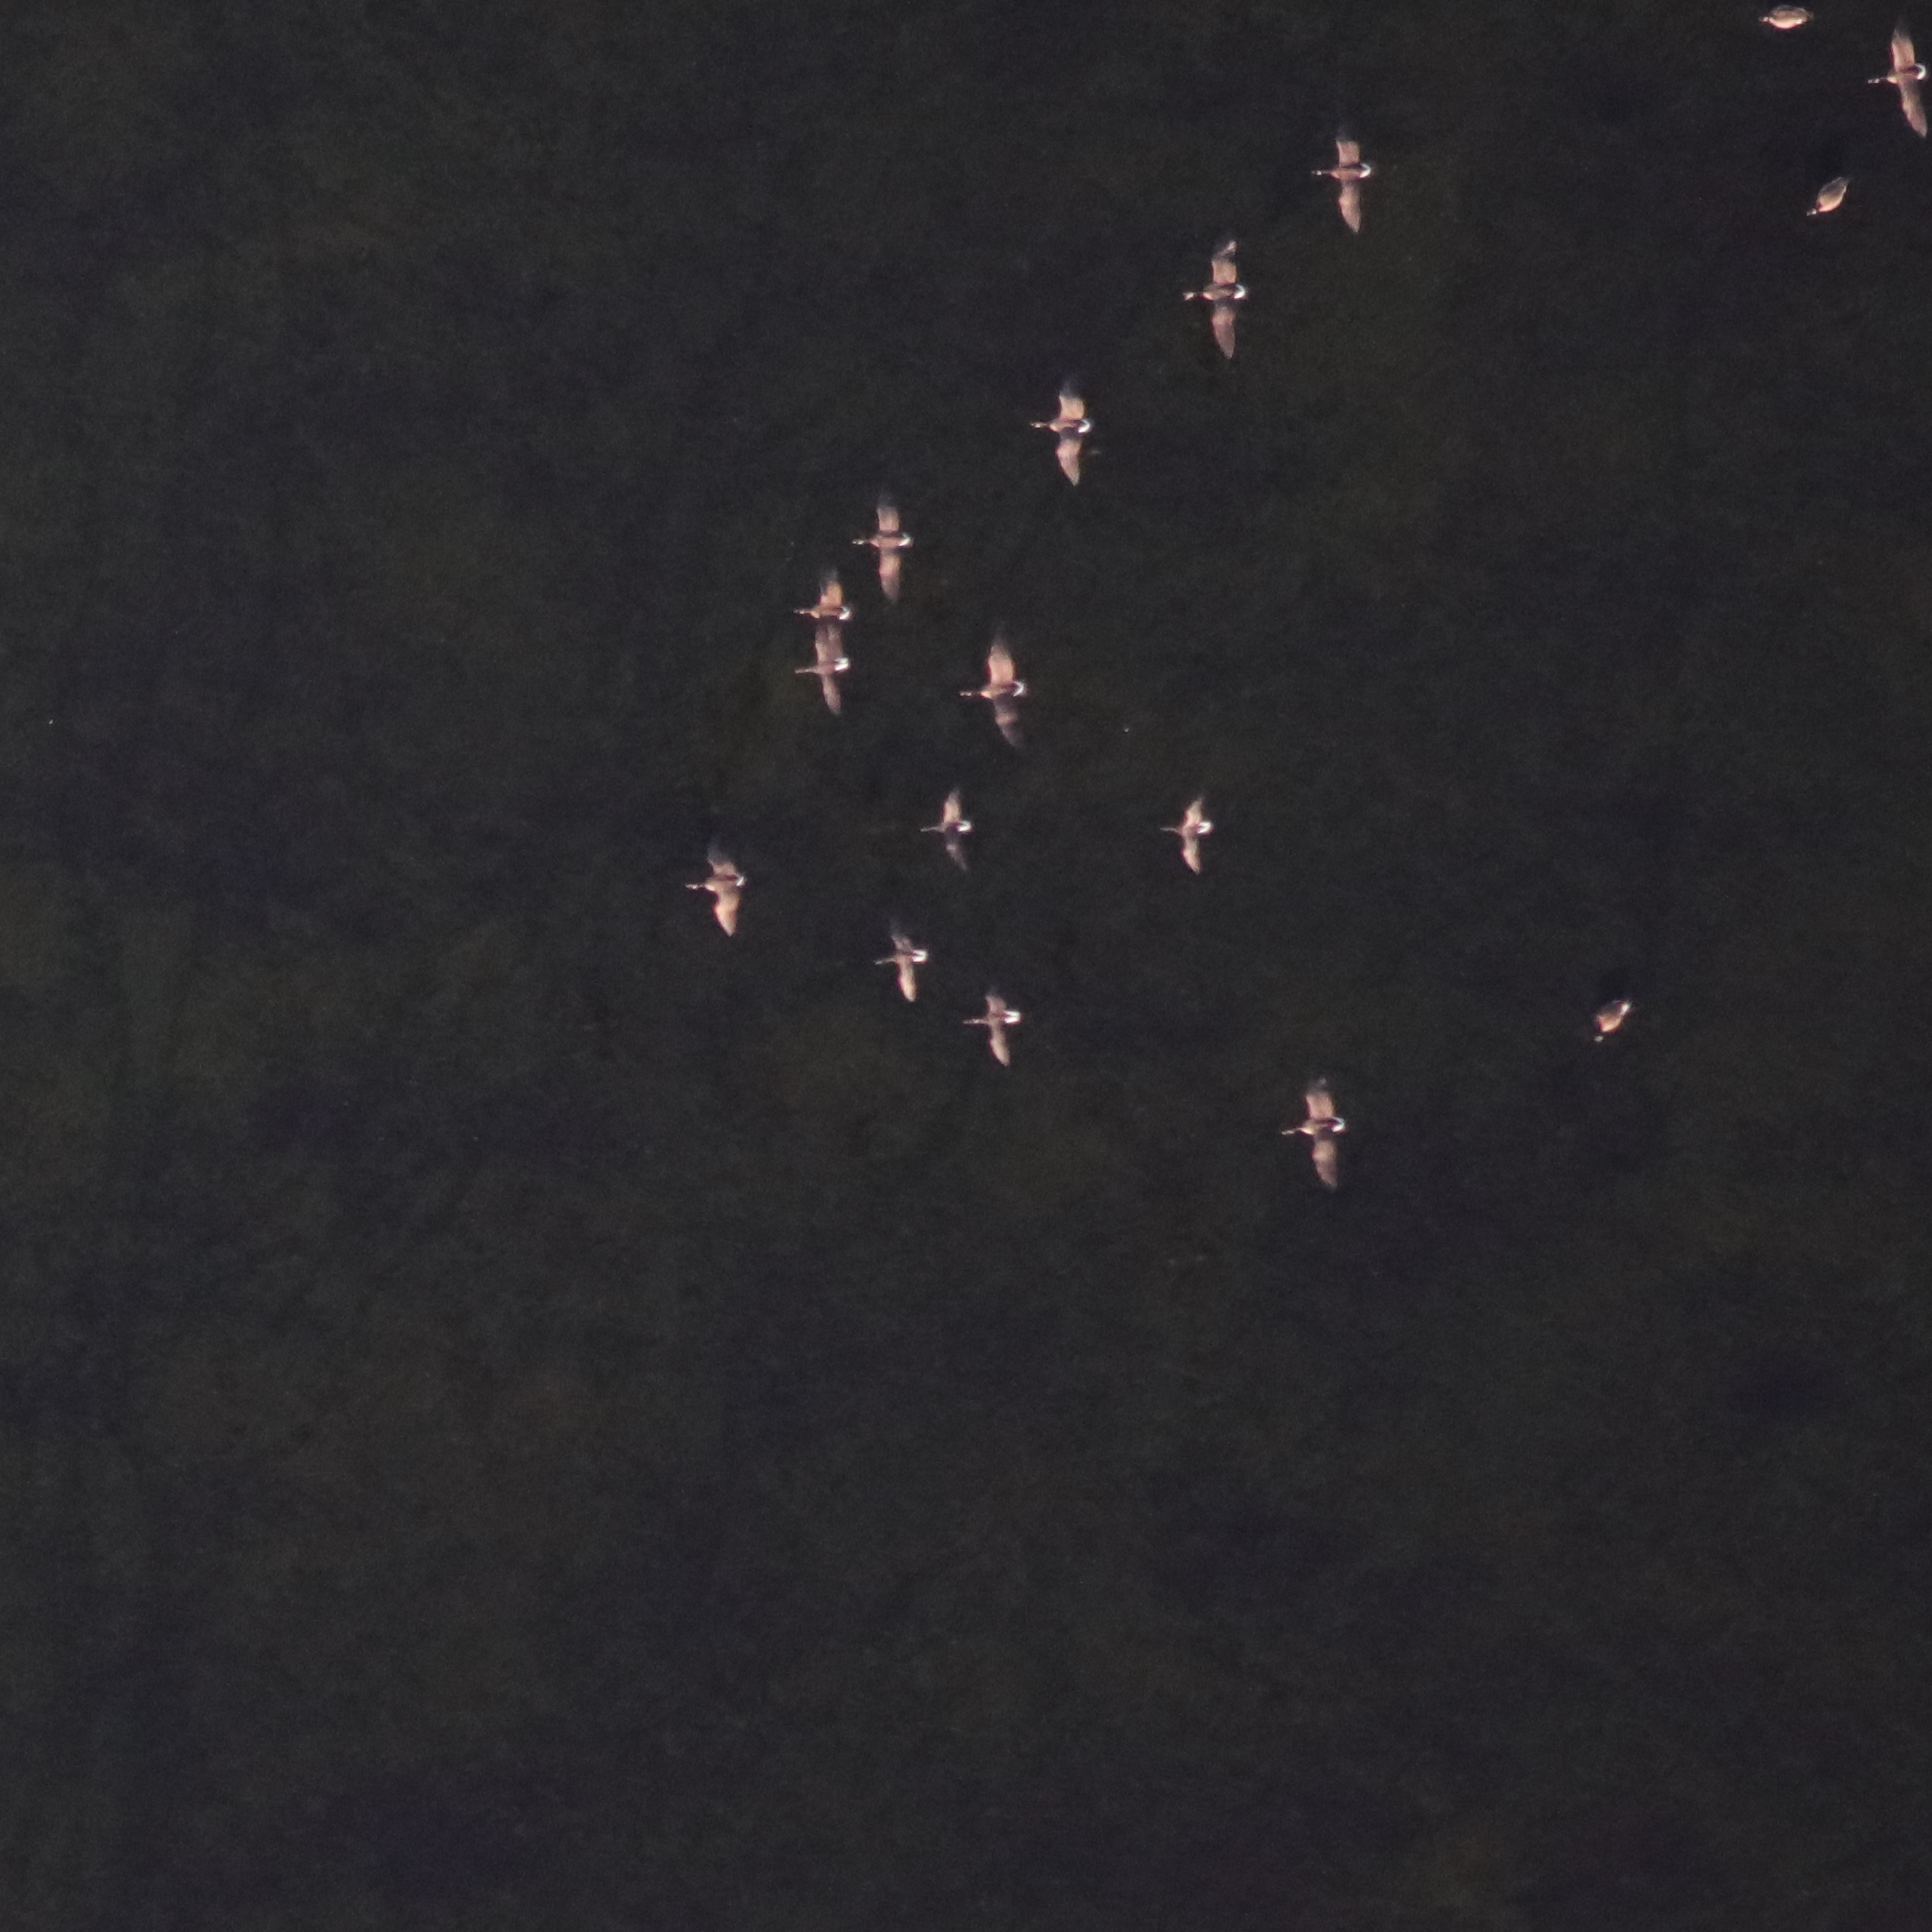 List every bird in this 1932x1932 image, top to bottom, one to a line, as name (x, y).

brant (1791, 23)
Canada goose (1905, 66)
Canada goose (1354, 184)
Canada goose (1836, 189)
Canada goose (1229, 302)
Canada goose (1079, 421)
Canada goose (891, 546)
Canada goose (828, 606)
Canada goose (840, 653)
Canada goose (1006, 685)
brant (948, 823)
brant (1197, 832)
brant (734, 885)
brant (915, 959)
brant (1001, 1014)
brant (1612, 1017)
brant (1320, 1115)